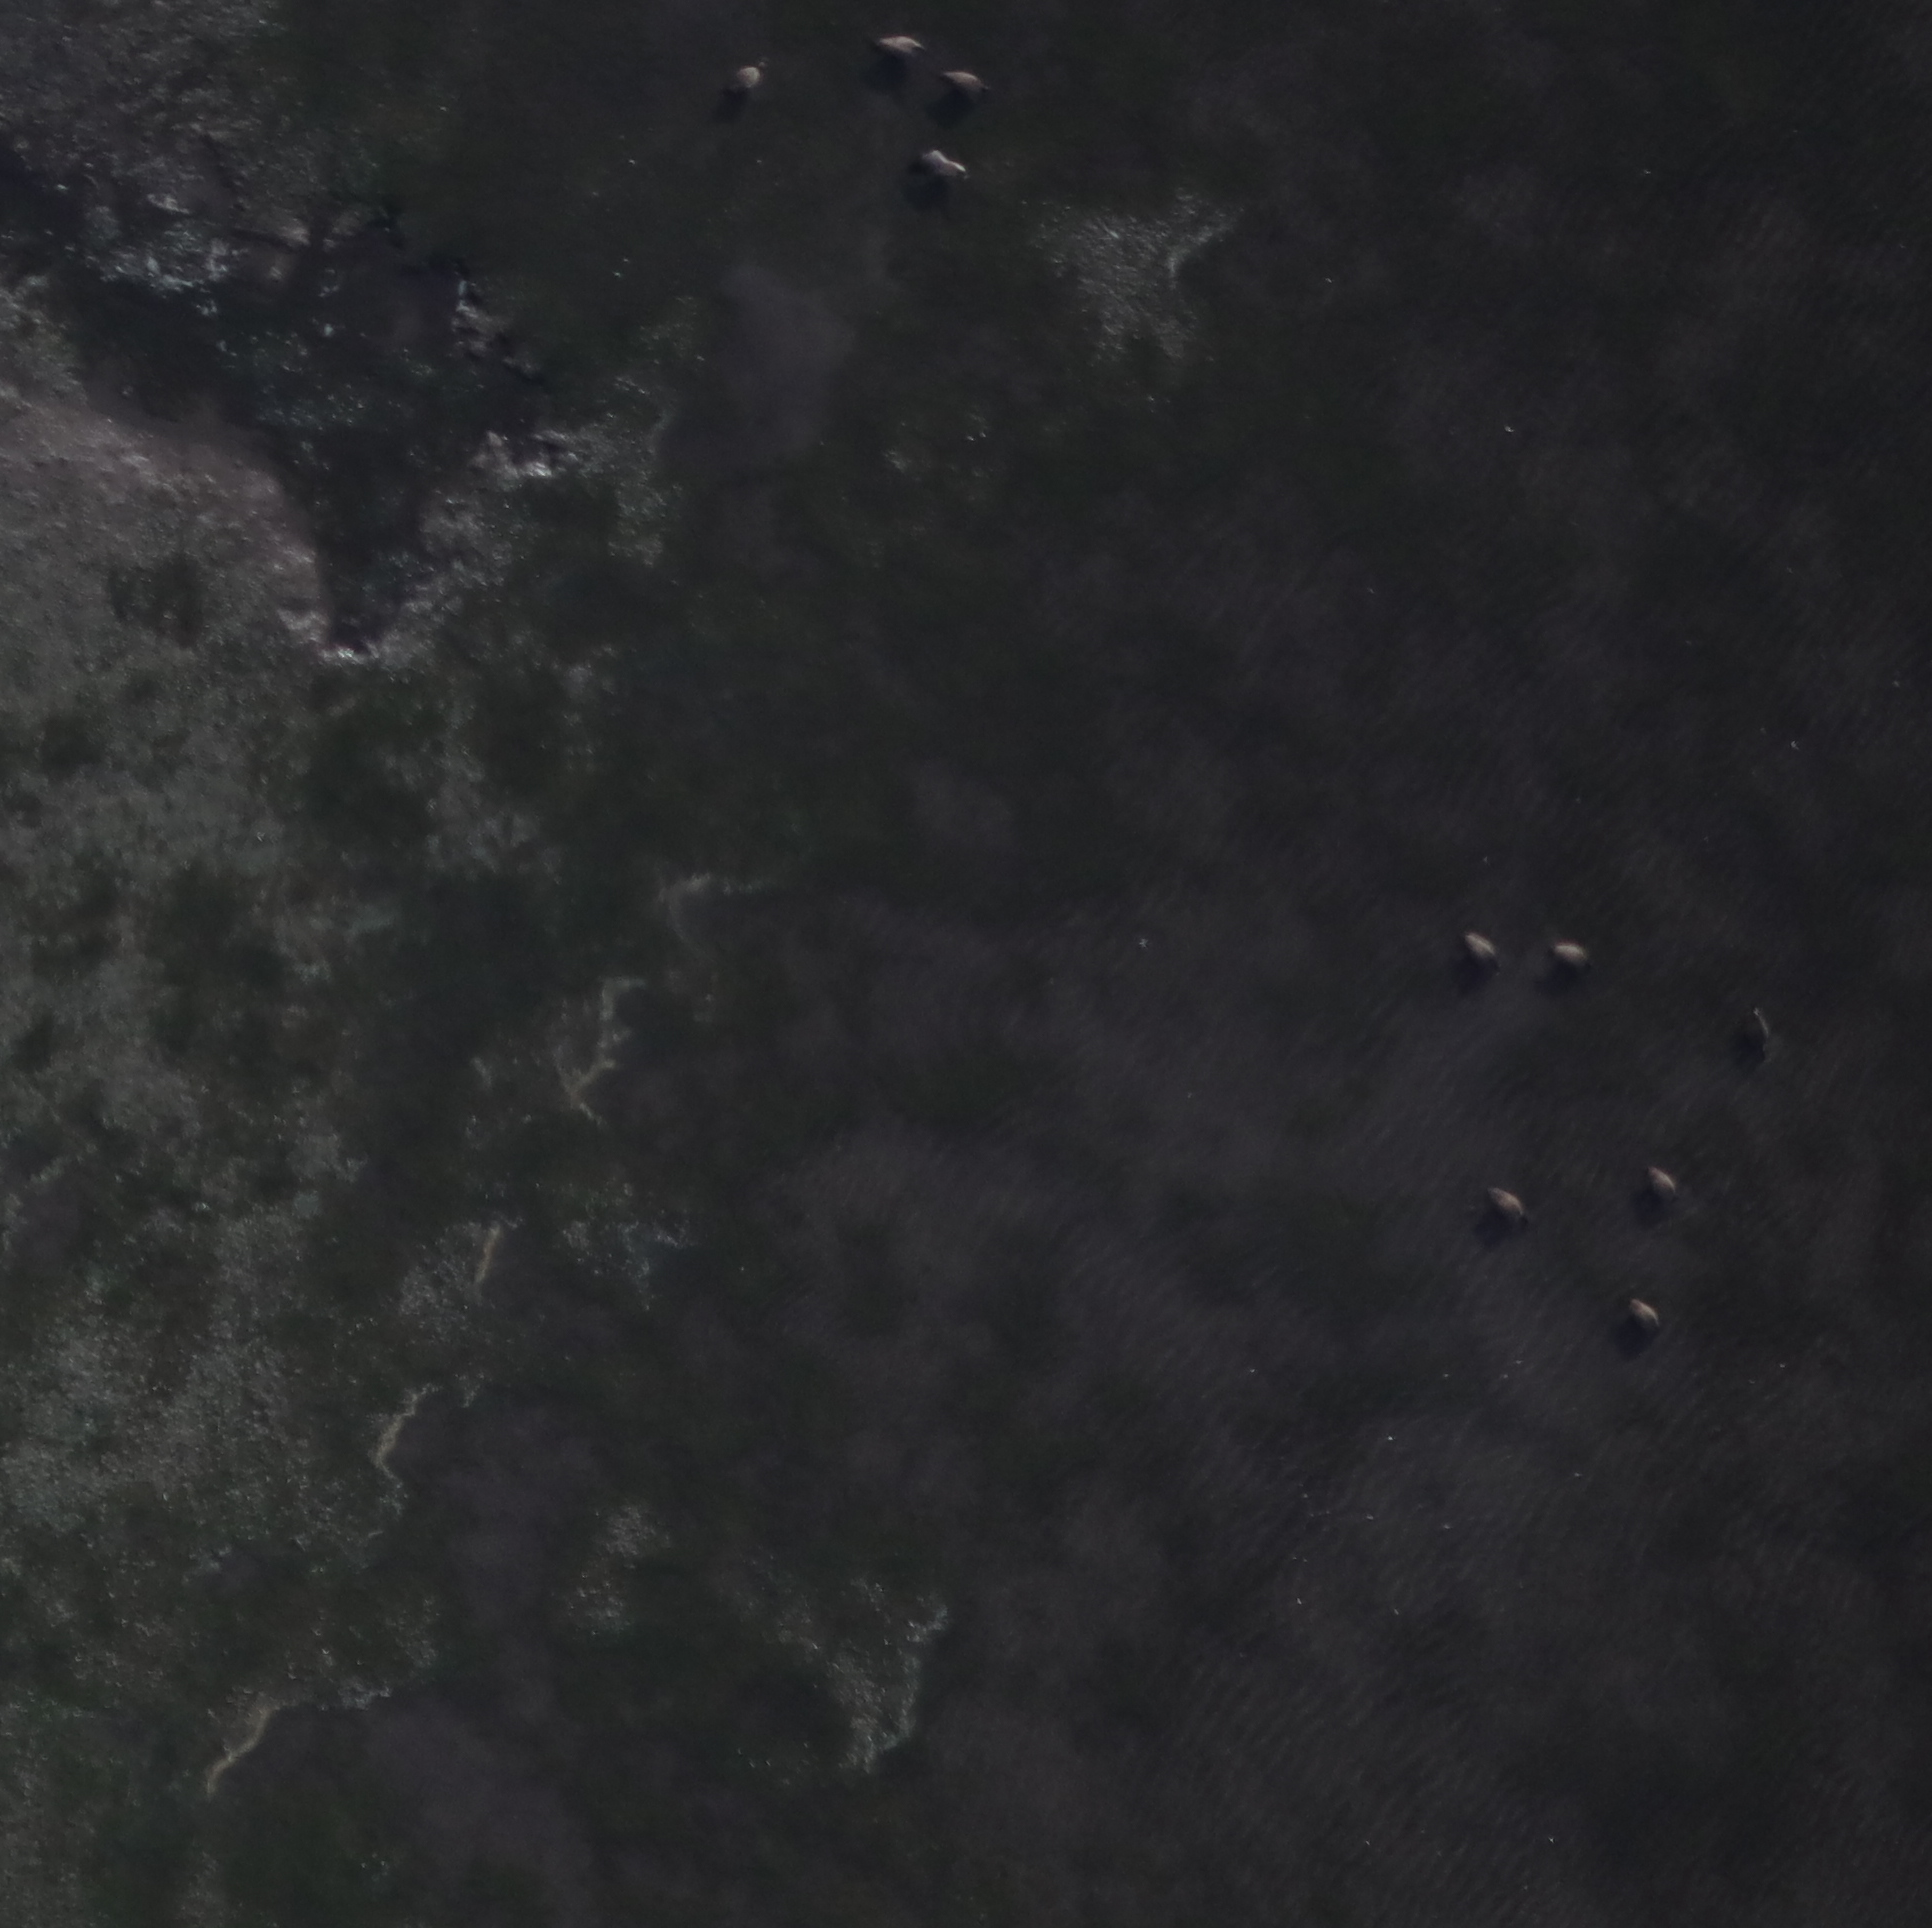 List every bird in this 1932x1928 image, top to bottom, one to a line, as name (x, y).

Canada goose (898, 47)
Canada goose (745, 79)
Canada goose (967, 83)
Canada goose (942, 165)
Canada goose (1485, 942)
Canada goose (1580, 956)
Canada goose (1758, 1037)
Canada goose (1666, 1186)
Canada goose (1508, 1205)
Canada goose (1649, 1320)